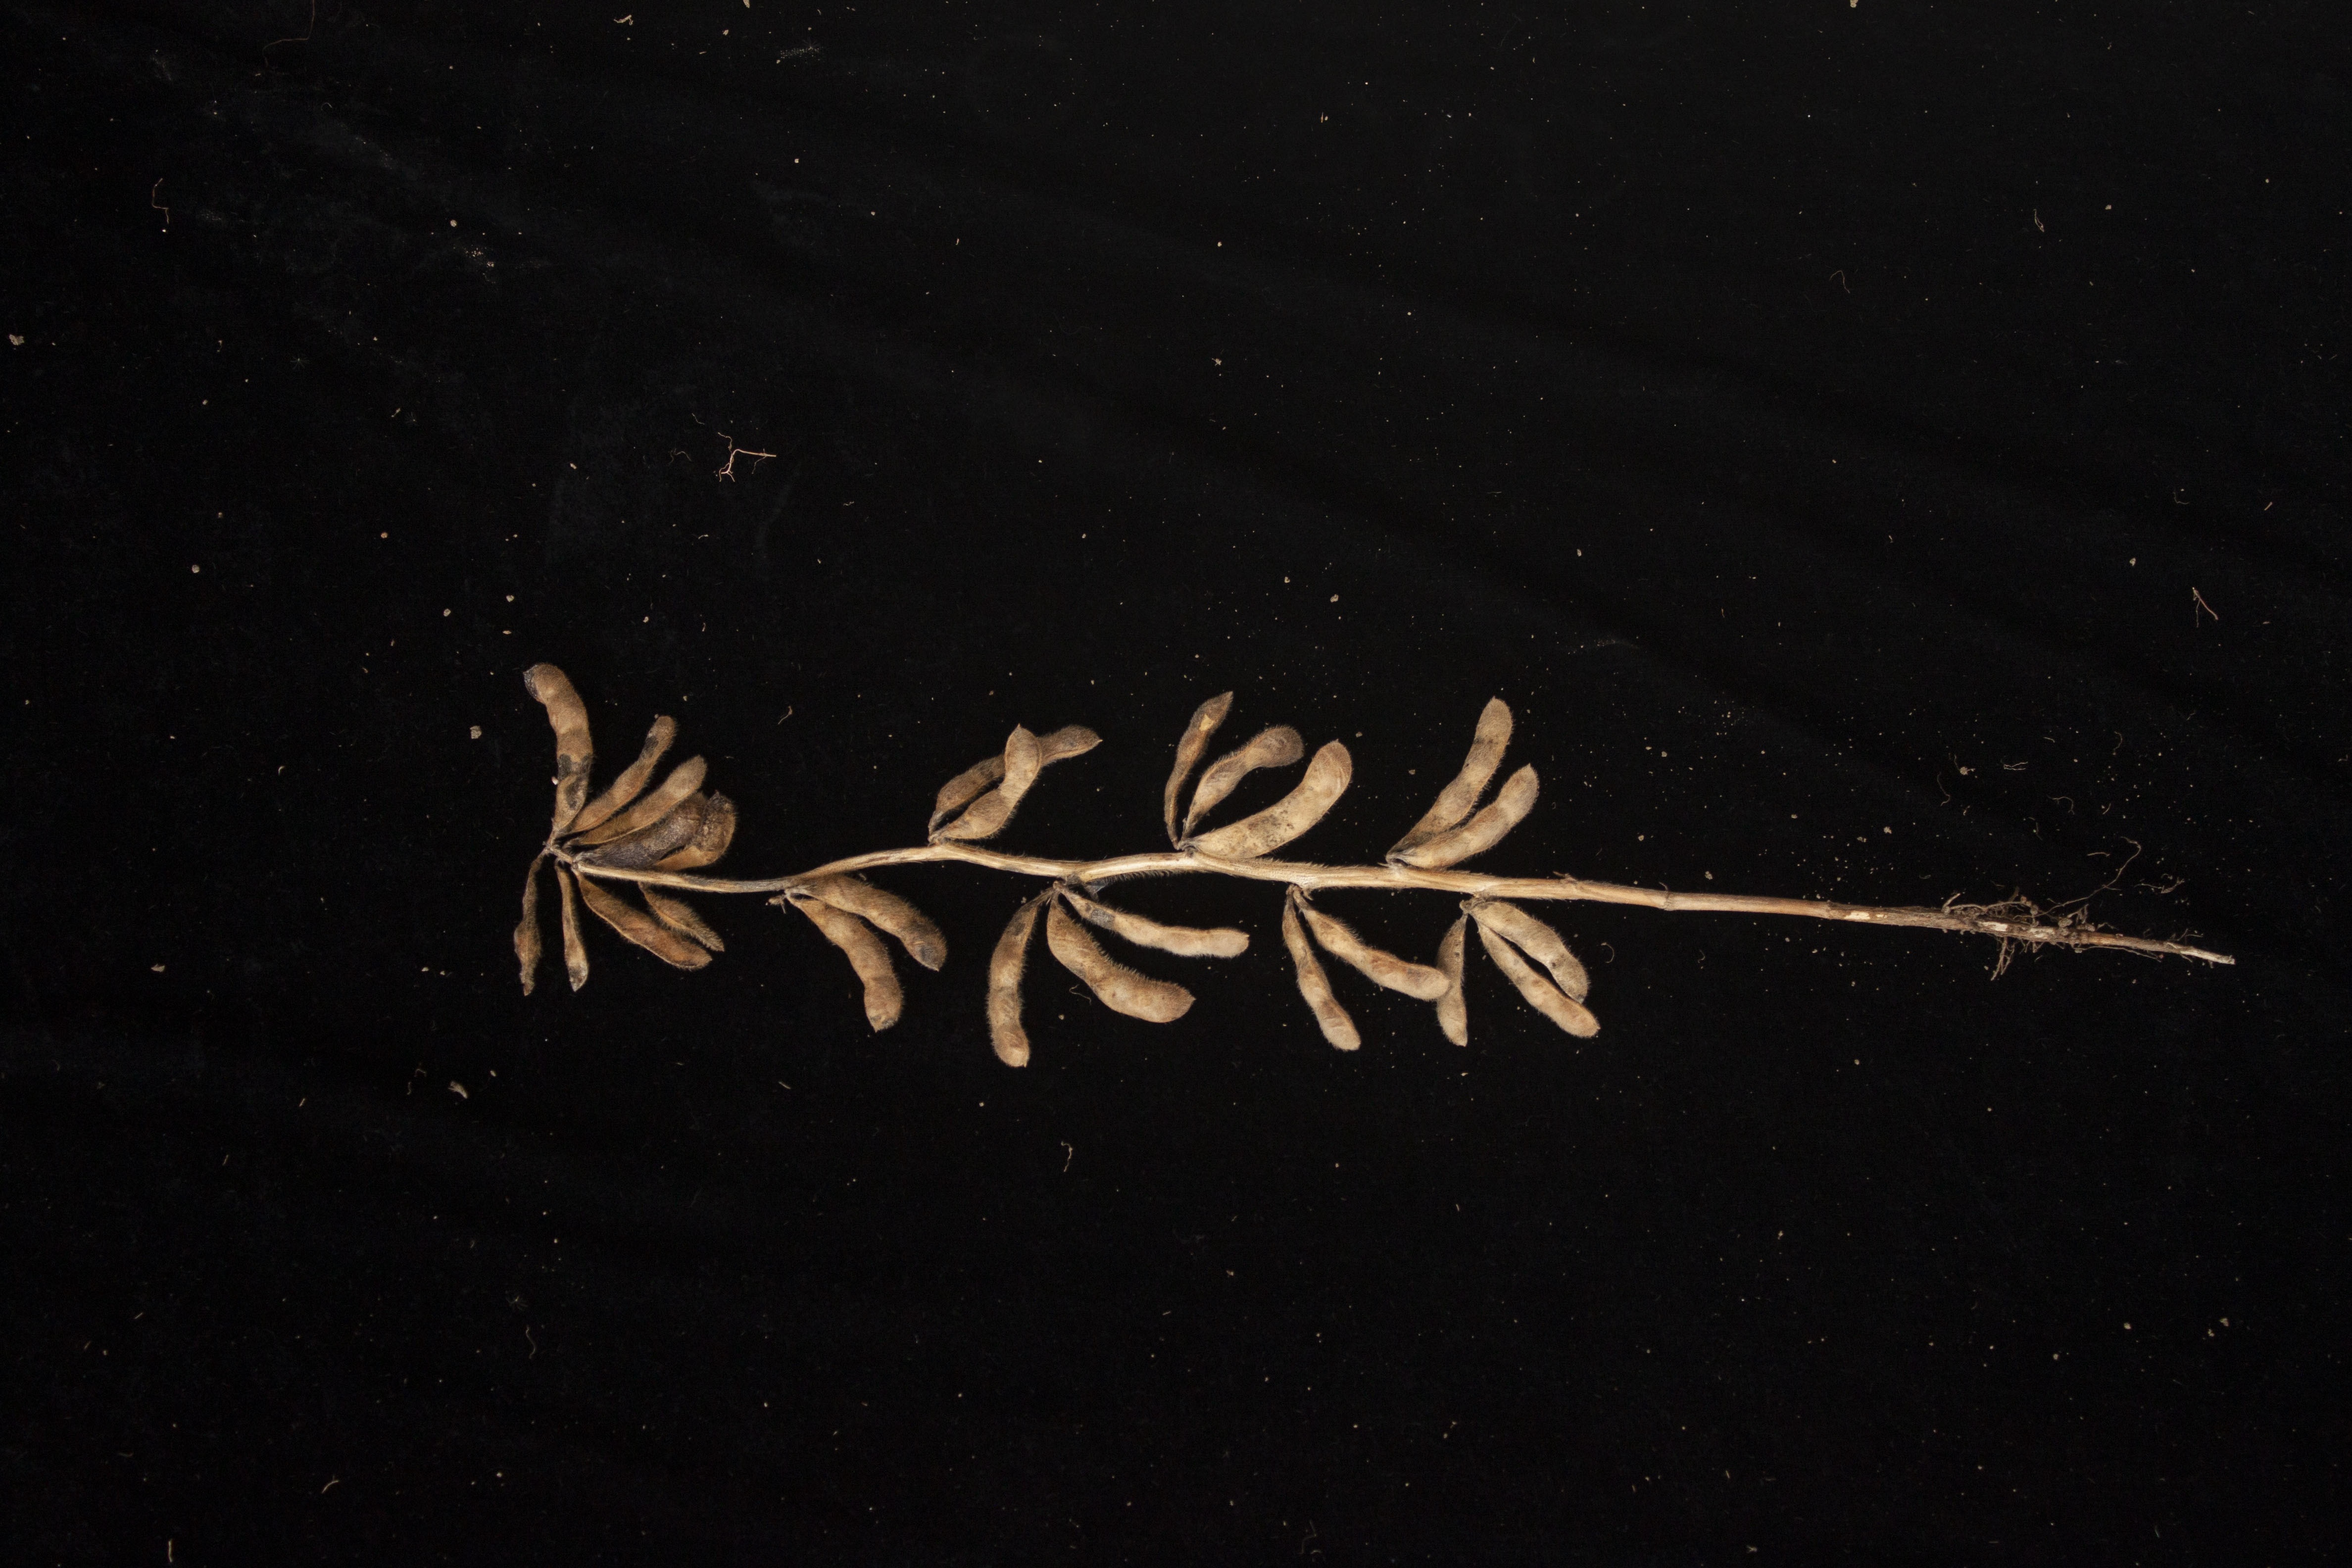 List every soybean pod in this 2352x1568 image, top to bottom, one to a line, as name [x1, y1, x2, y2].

soybean pod [525, 663, 593, 838]
soybean pod [1164, 691, 1231, 842]
soybean pod [1391, 701, 1513, 849]
soybean pod [561, 716, 671, 837]
soybean pod [934, 728, 1100, 823]
soybean pod [937, 728, 1047, 838]
soybean pod [1188, 728, 1300, 835]
soybean pod [1189, 742, 1349, 867]
soybean pod [562, 757, 707, 846]
soybean pod [1395, 764, 1535, 873]
soybean pod [640, 794, 737, 873]
soybean pod [583, 797, 703, 868]
soybean pod [515, 856, 545, 993]
soybean pod [555, 869, 587, 989]
soybean pod [790, 876, 946, 969]
soybean pod [574, 878, 708, 967]
soybean pod [640, 889, 724, 954]
soybean pod [1063, 891, 1251, 959]
soybean pod [1278, 893, 1358, 1052]
soybean pod [986, 895, 1044, 1067]
soybean pod [1047, 899, 1194, 1026]
soybean pod [792, 902, 900, 1029]
soybean pod [1297, 902, 1452, 999]
soybean pod [1471, 903, 1589, 1004]
soybean pod [1436, 913, 1470, 1044]
soybean pod [1477, 926, 1596, 1035]